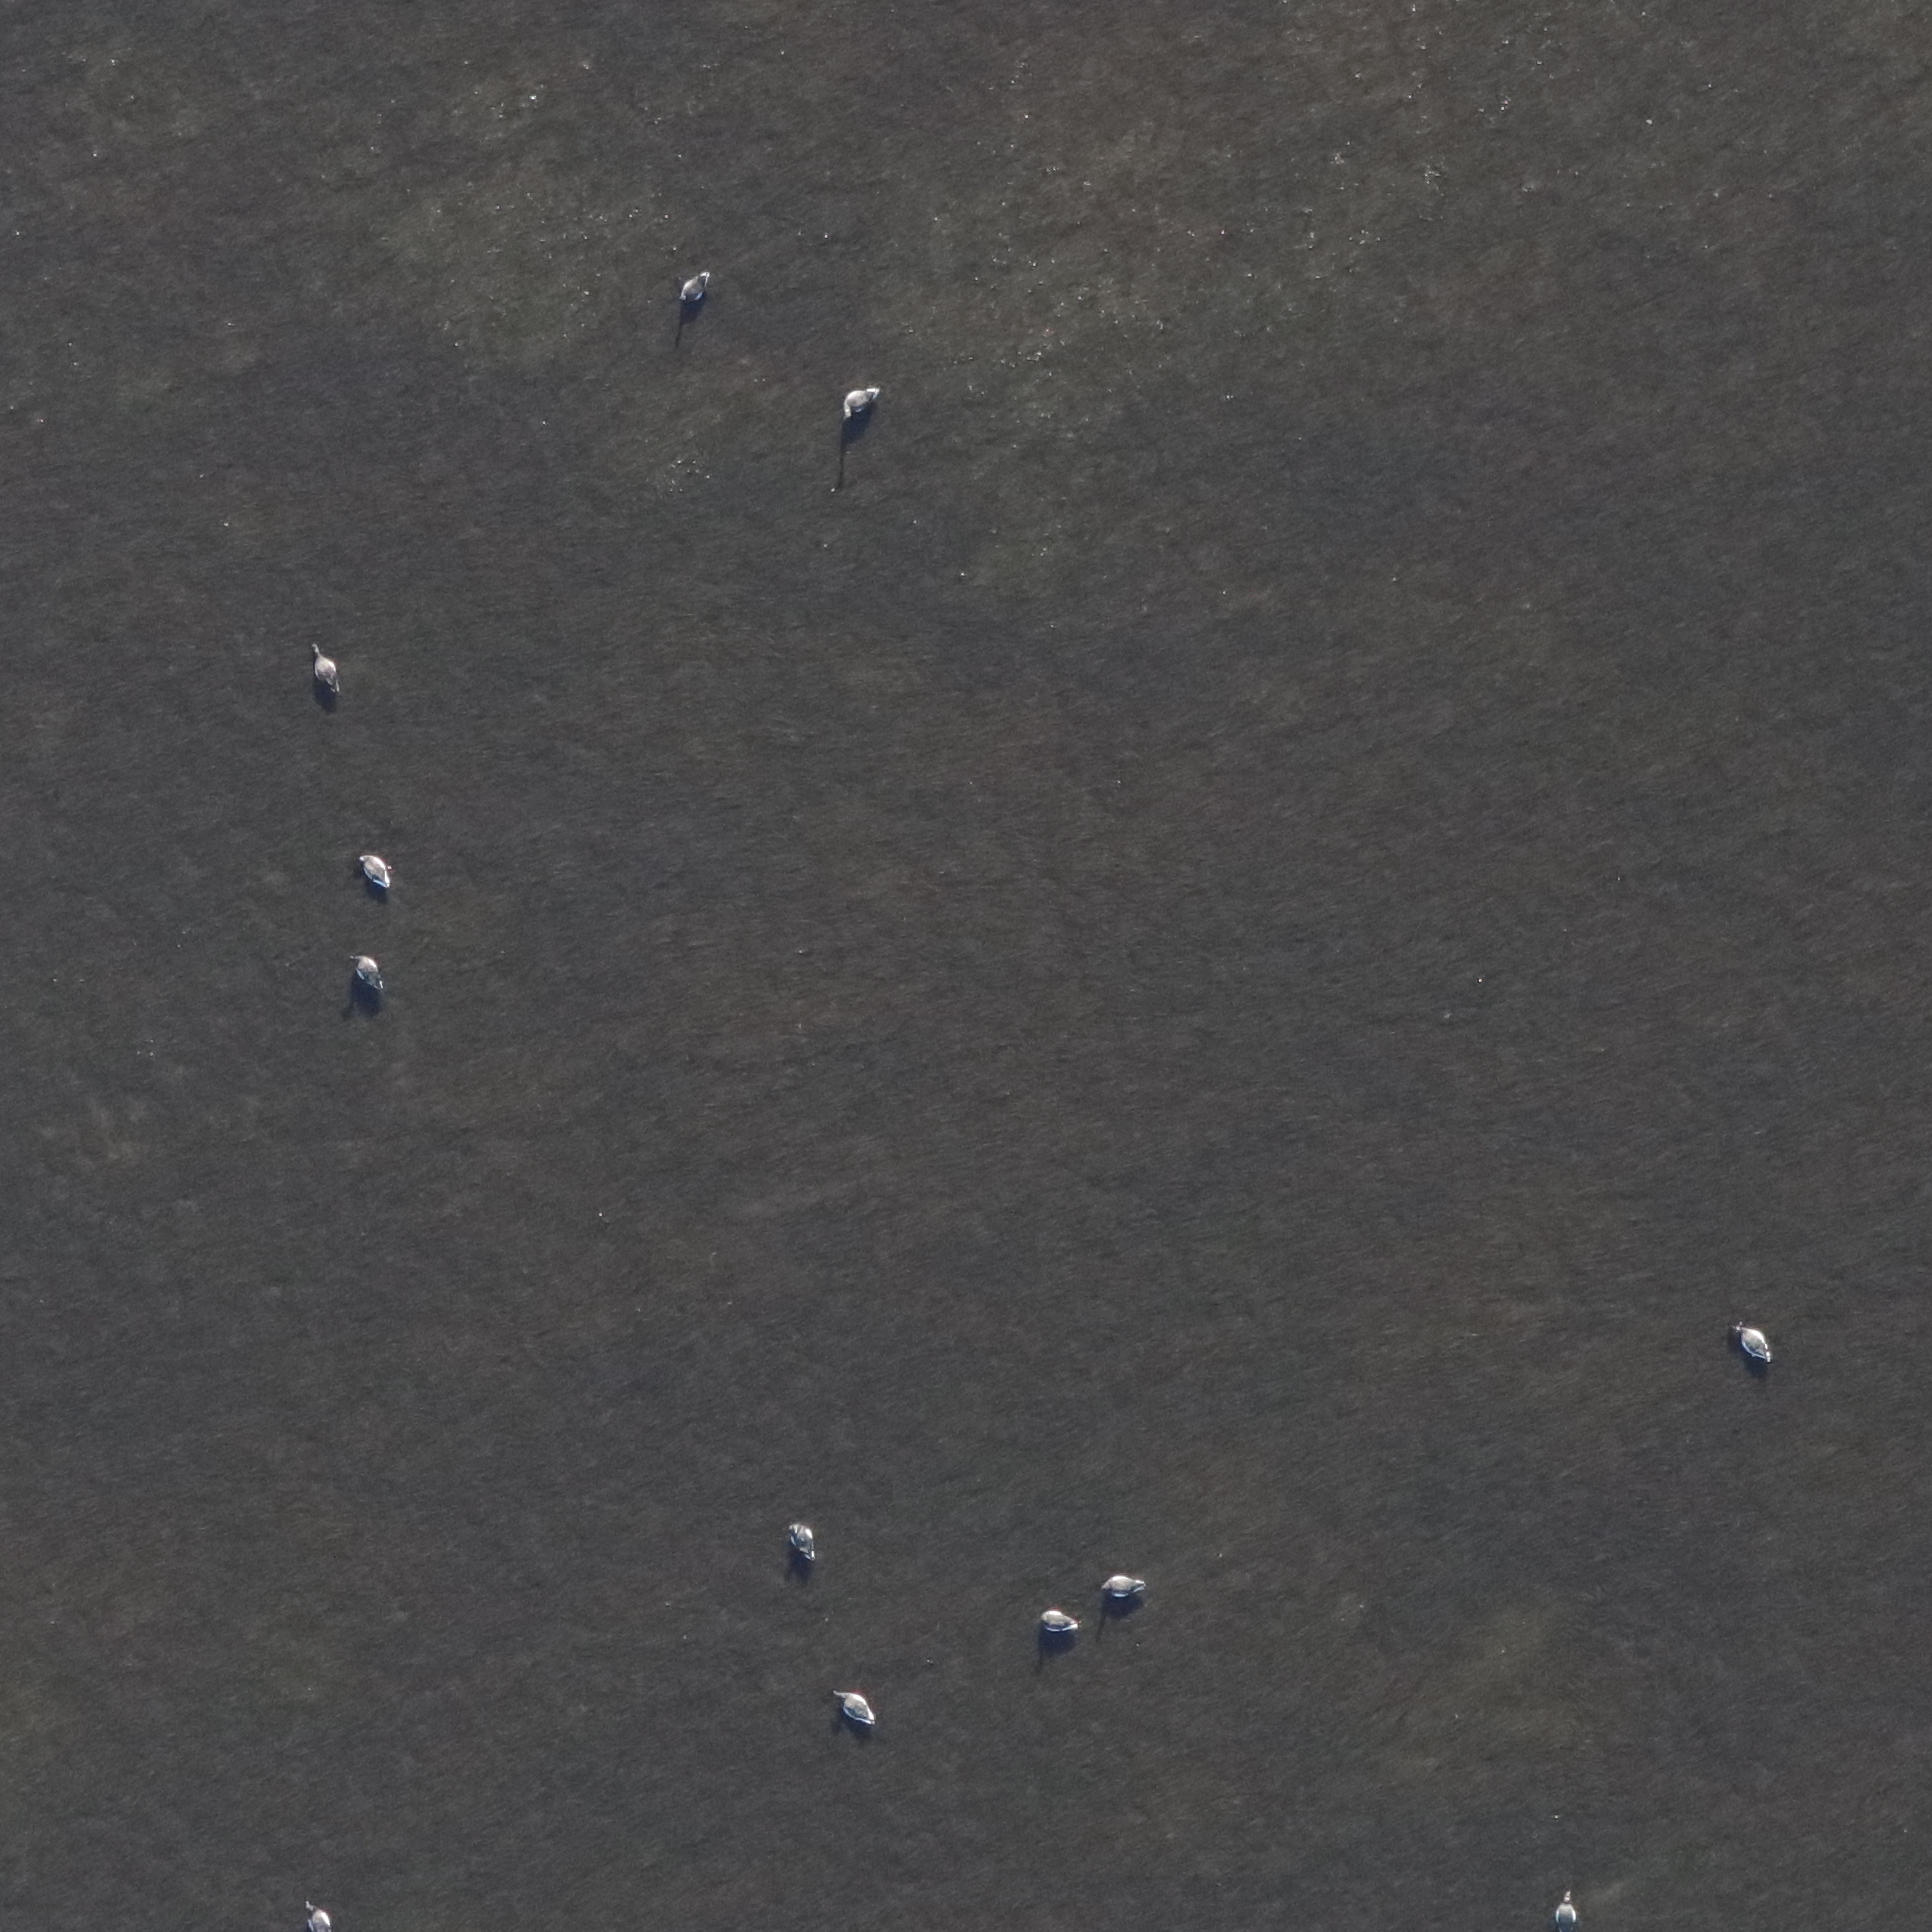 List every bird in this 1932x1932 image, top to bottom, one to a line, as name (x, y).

brant (692, 290)
brant (859, 403)
brant (325, 670)
brant (375, 869)
brant (366, 970)
brant (1753, 1342)
brant (808, 1547)
brant (1122, 1586)
brant (1057, 1619)
brant (856, 1706)
brant (1566, 1915)
brant (318, 1924)